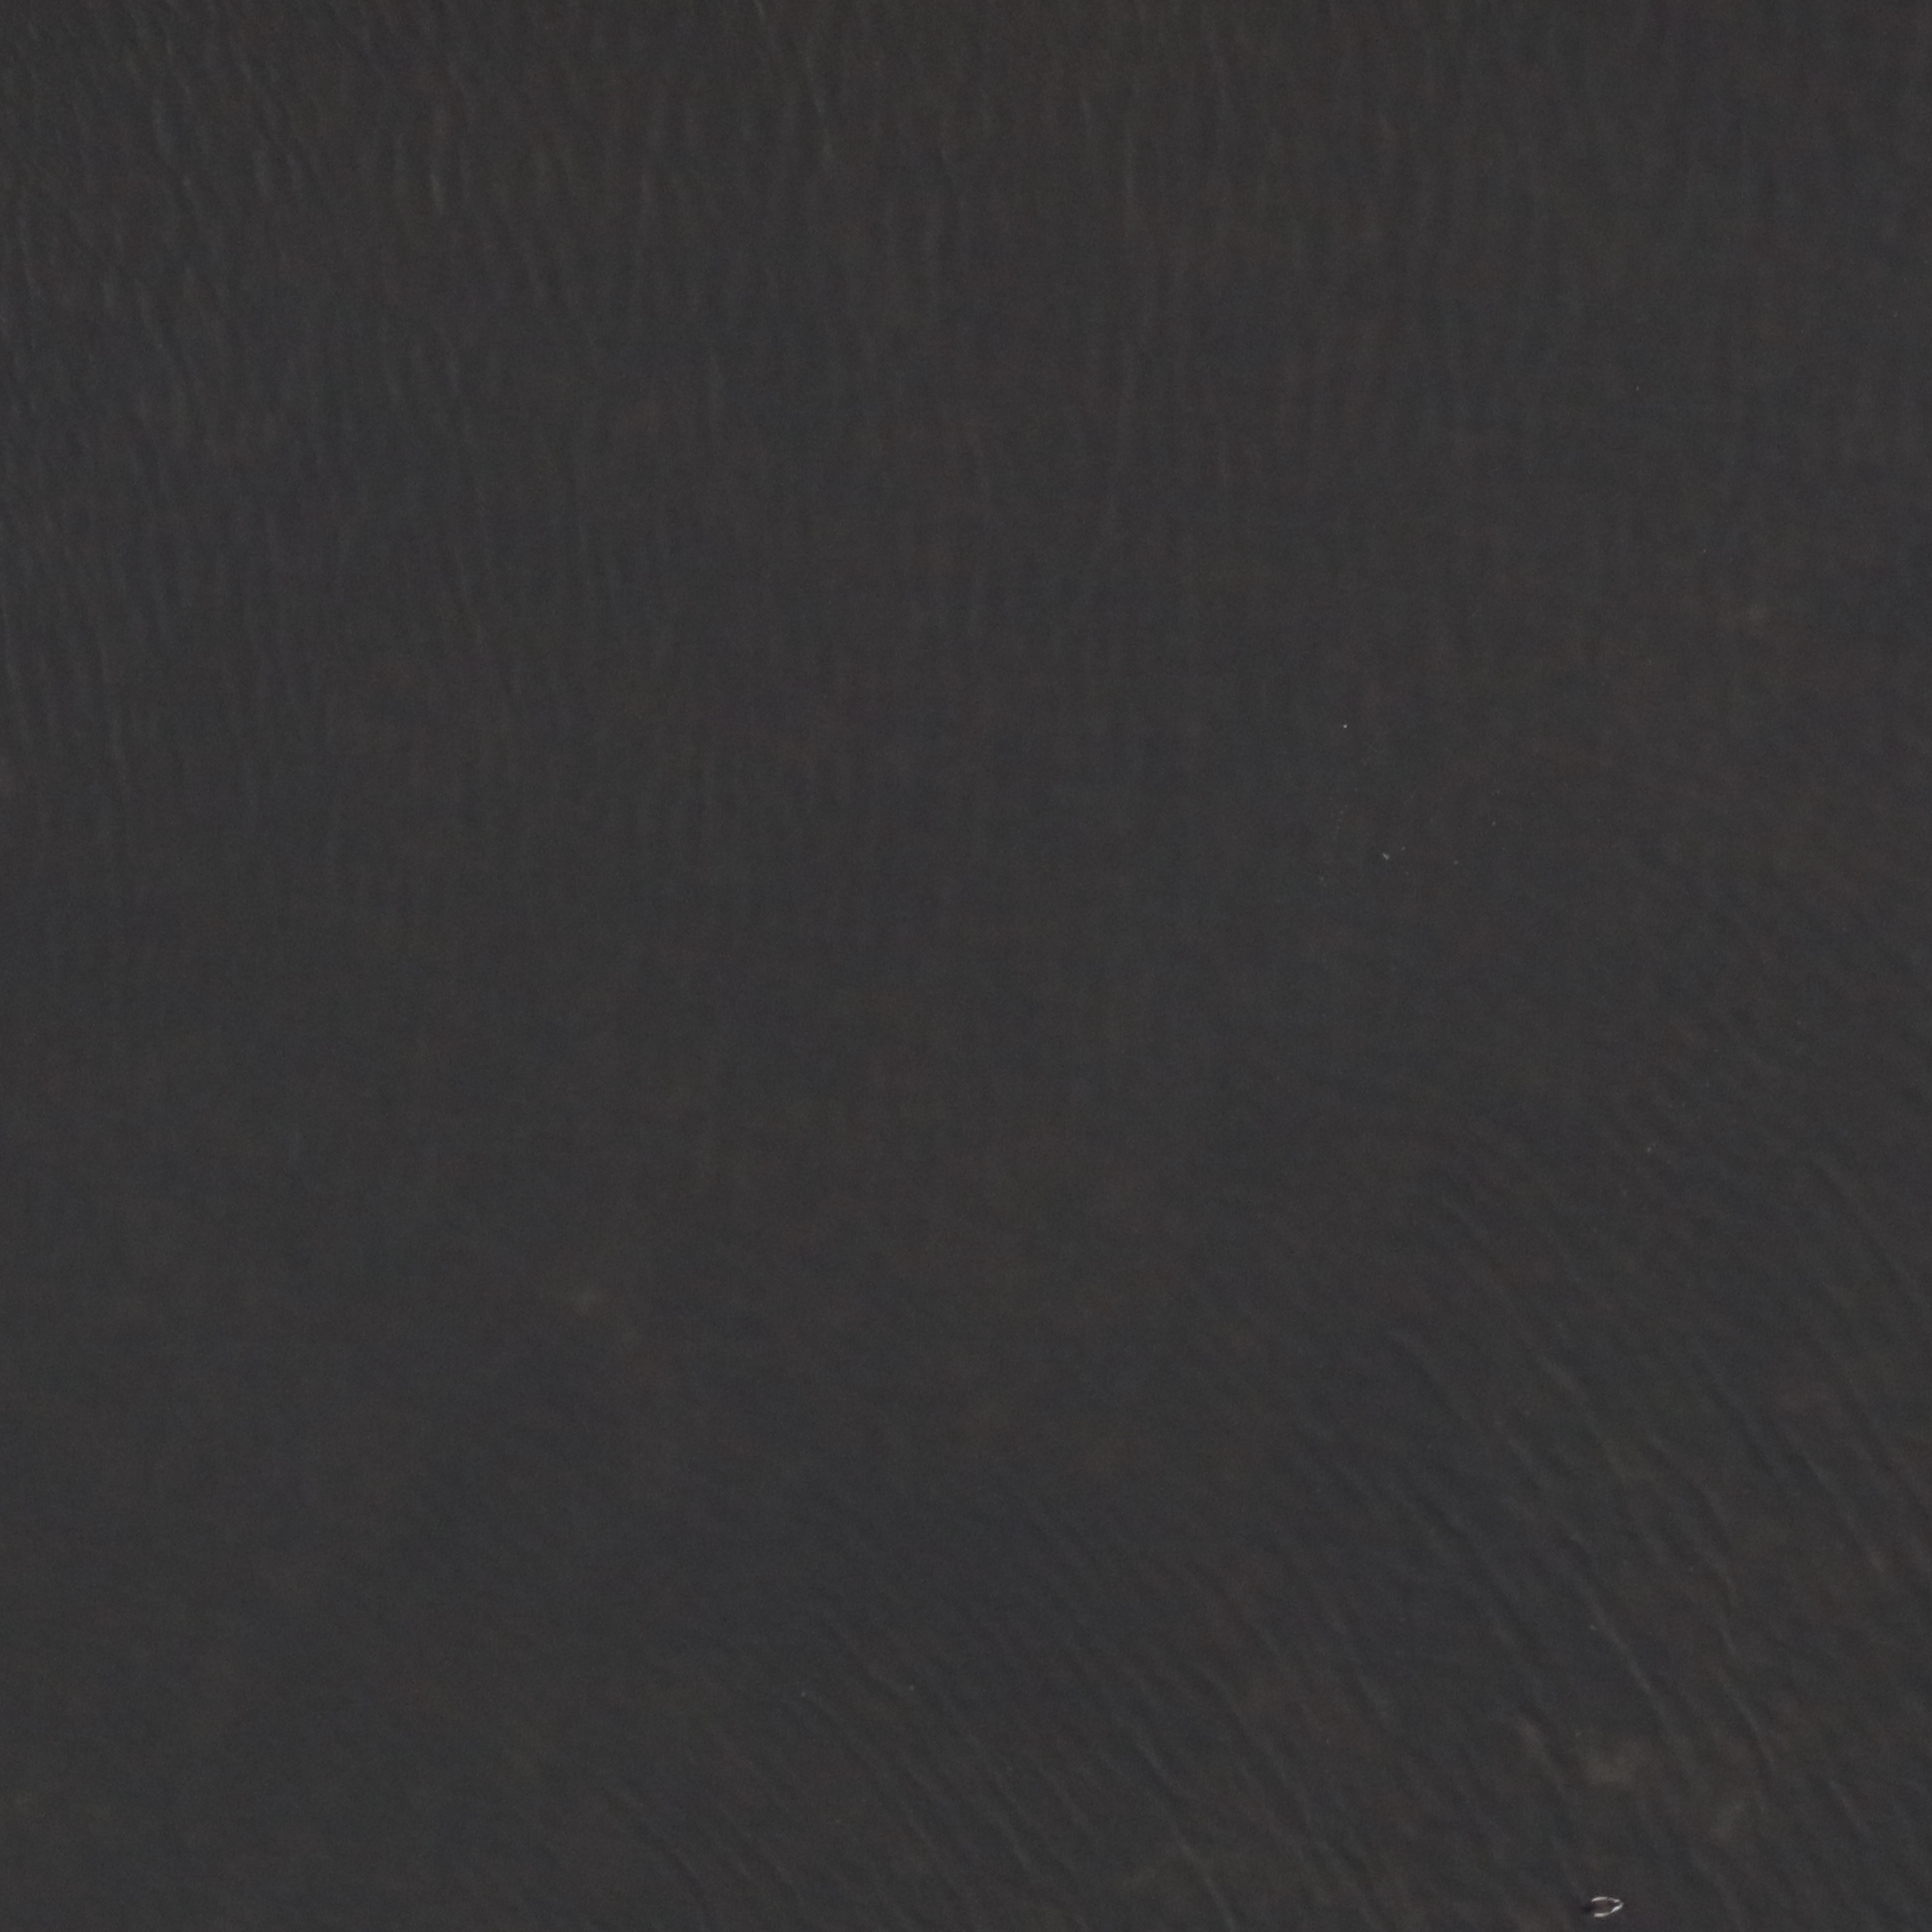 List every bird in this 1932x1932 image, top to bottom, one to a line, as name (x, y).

brant (1601, 1906)